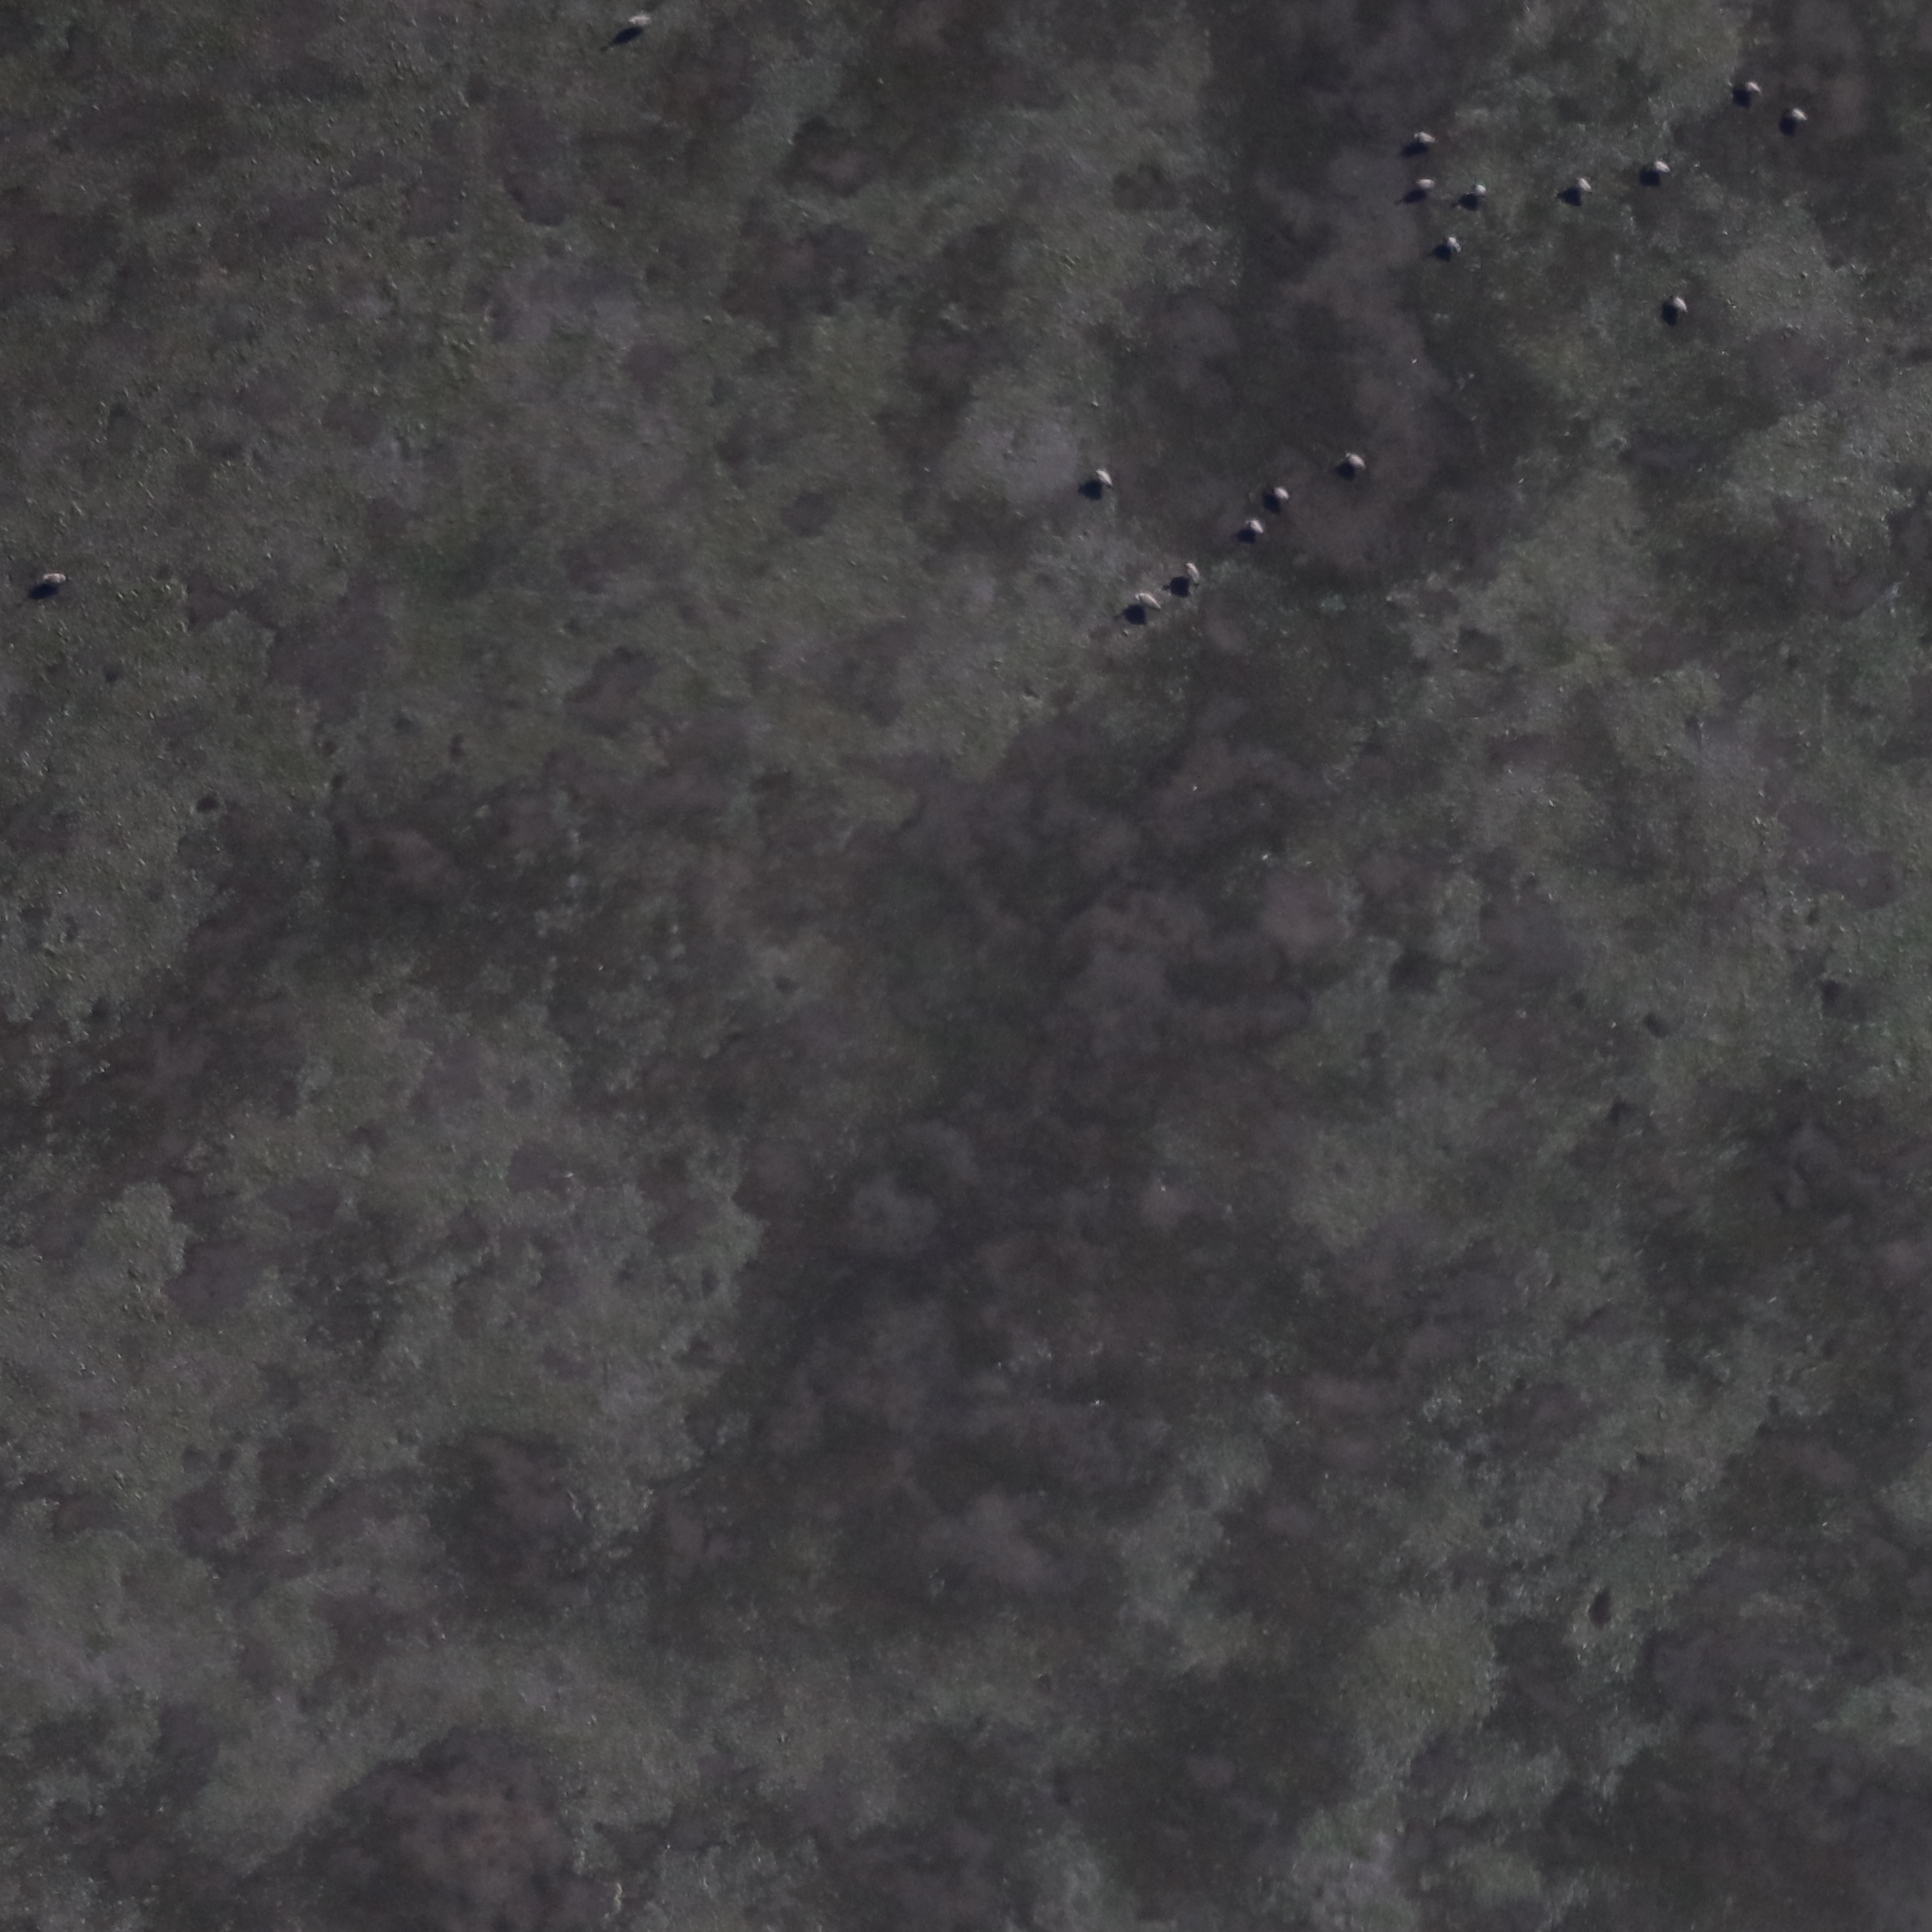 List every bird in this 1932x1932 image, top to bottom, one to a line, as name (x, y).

Canada goose (642, 22)
Canada goose (1751, 84)
Canada goose (1798, 114)
Canada goose (1424, 138)
Canada goose (1665, 167)
Canada goose (1429, 185)
Canada goose (1585, 185)
Canada goose (1479, 191)
Canada goose (1453, 243)
Canada goose (1677, 304)
Canada goose (1357, 461)
Canada goose (1104, 478)
Canada goose (1282, 494)
Canada goose (1255, 528)
Canada goose (1191, 569)
Canada goose (53, 578)
Canada goose (1149, 600)